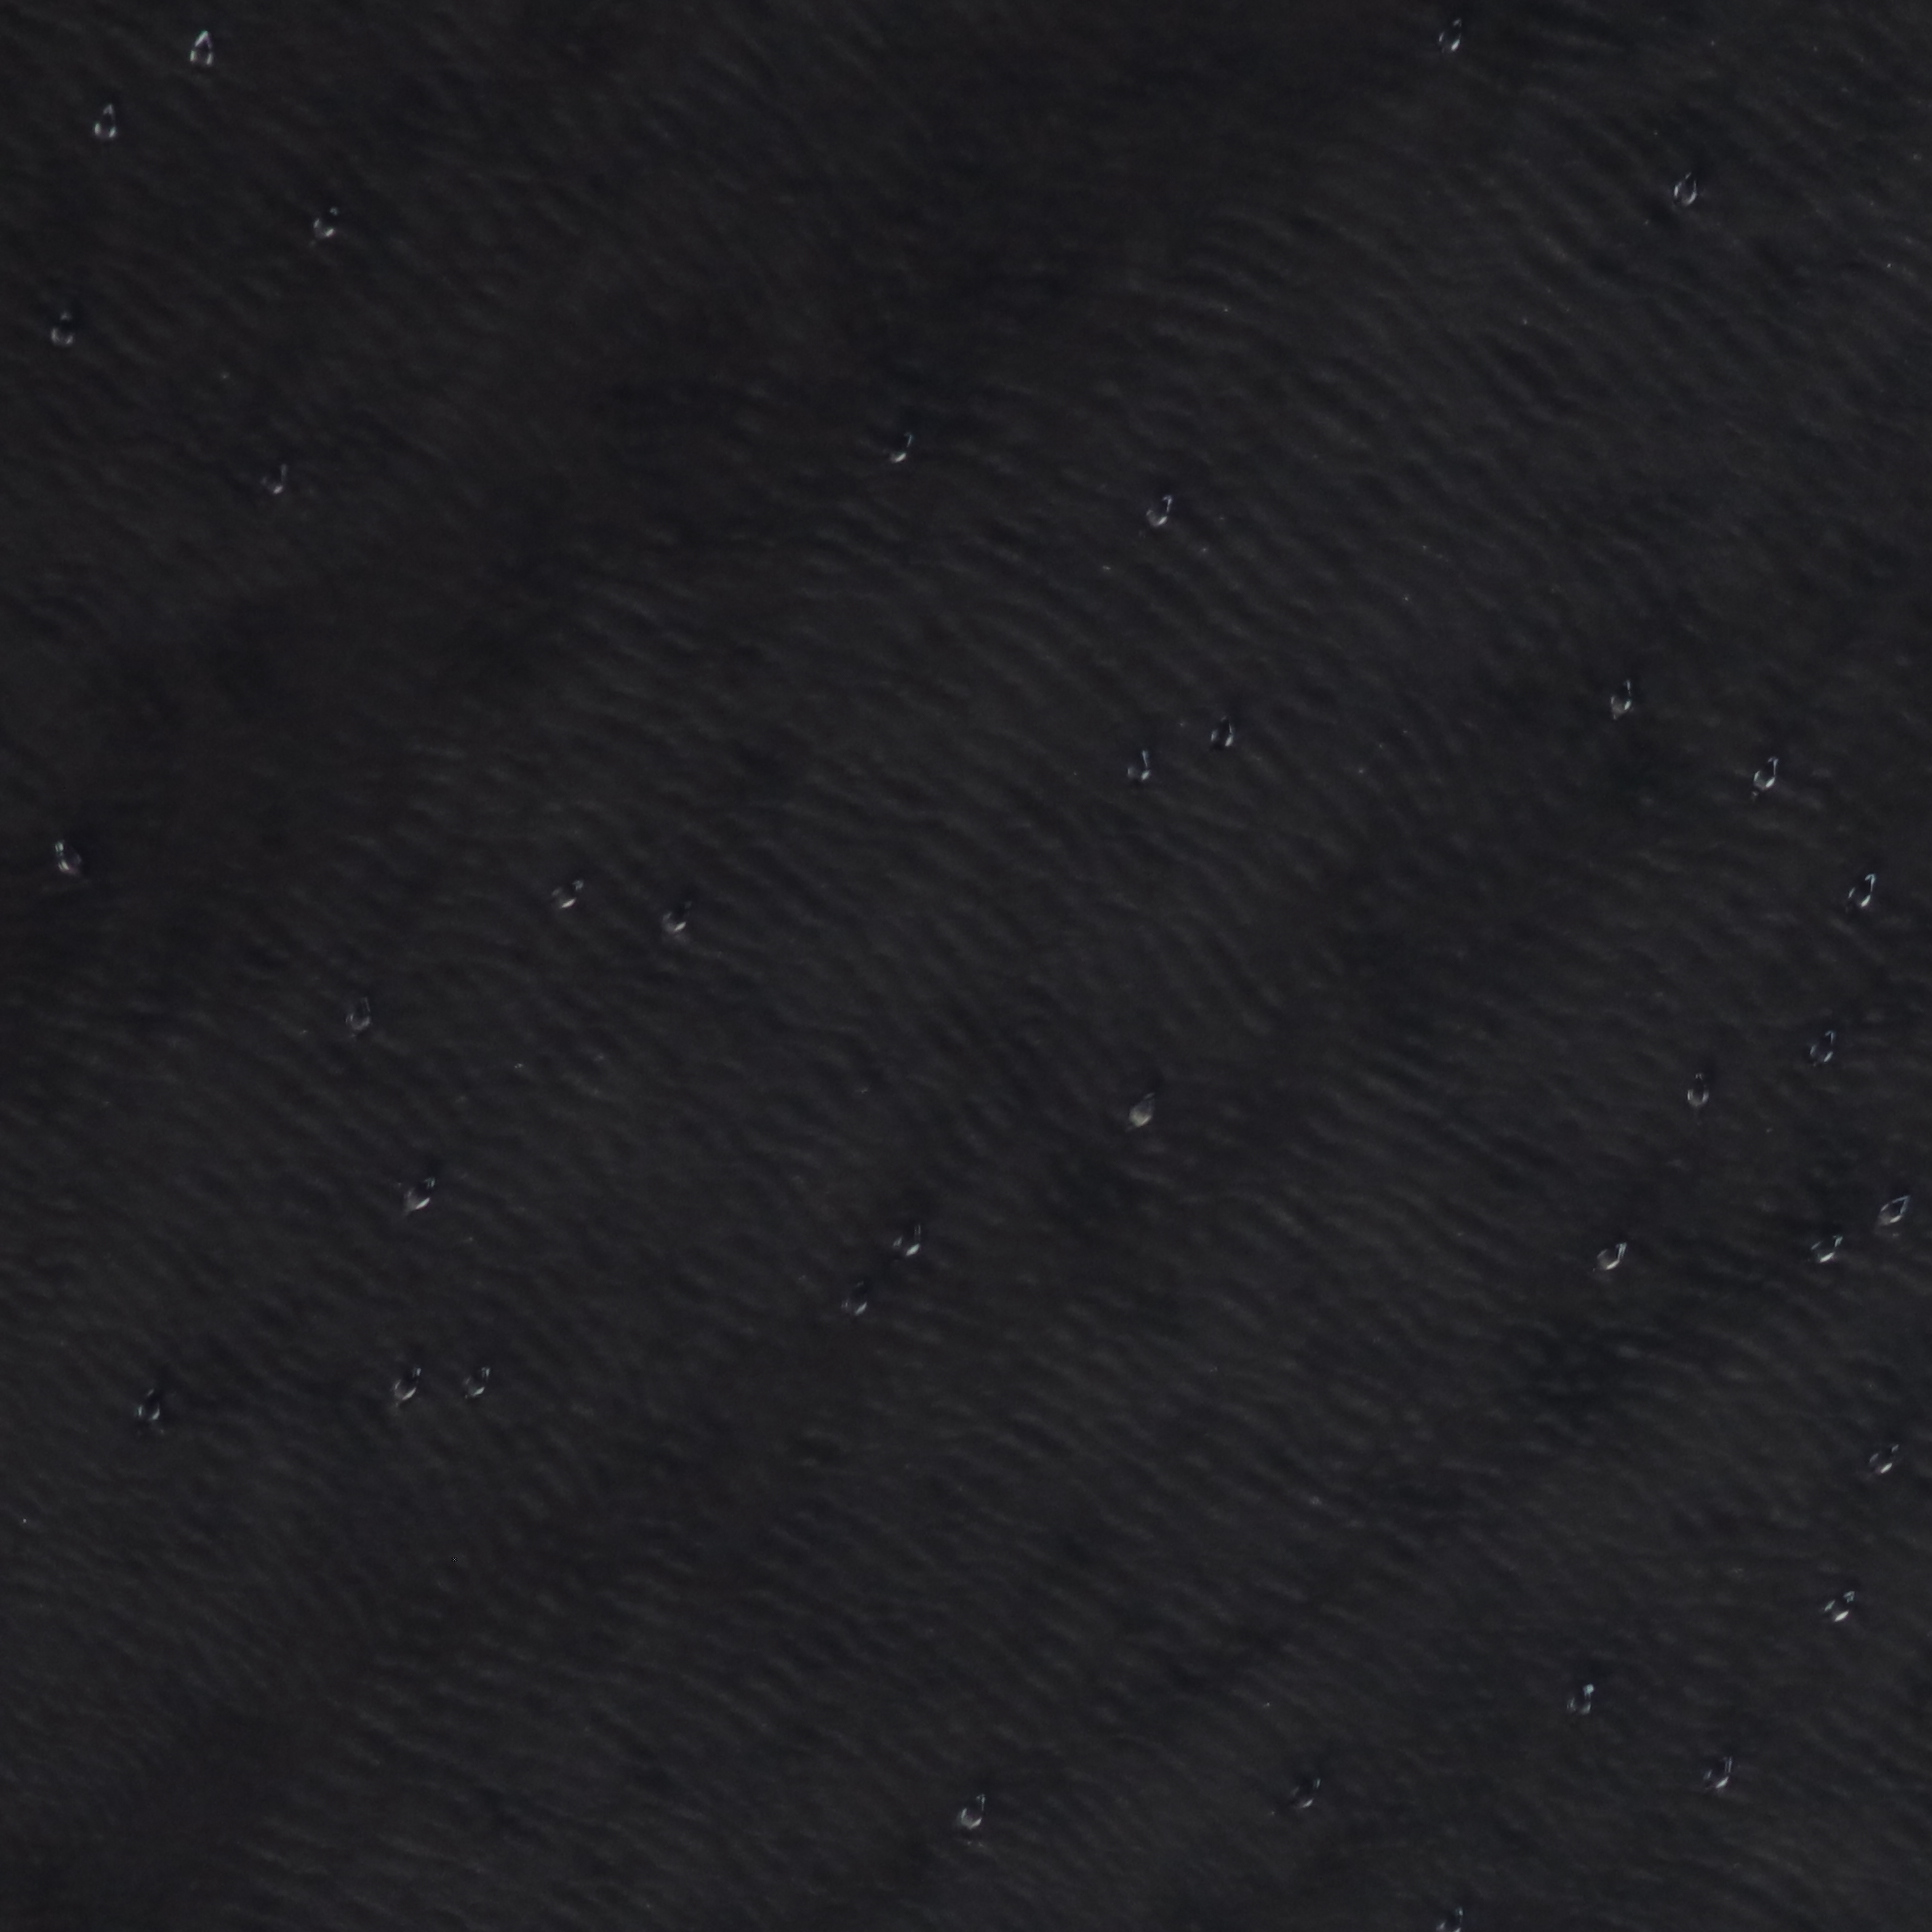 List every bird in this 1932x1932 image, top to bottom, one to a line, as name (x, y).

brant (1446, 35)
brant (200, 53)
brant (109, 129)
brant (1685, 193)
brant (321, 225)
brant (64, 329)
brant (899, 449)
brant (272, 487)
brant (1158, 513)
brant (1624, 702)
brant (1221, 735)
brant (1137, 767)
brant (1763, 777)
brant (73, 857)
brant (564, 895)
brant (1860, 896)
brant (678, 919)
brant (363, 1016)
brant (1821, 1048)
brant (1703, 1090)
brant (1141, 1099)
brant (415, 1193)
brant (1890, 1212)
brant (909, 1246)
brant (1823, 1248)
brant (1610, 1259)
brant (857, 1307)
brant (475, 1383)
brant (403, 1389)
brant (152, 1409)
brant (1881, 1459)
brant (1837, 1605)
brant (1582, 1700)
brant (1717, 1774)
brant (1303, 1796)
brant (970, 1819)
brant (1453, 1928)